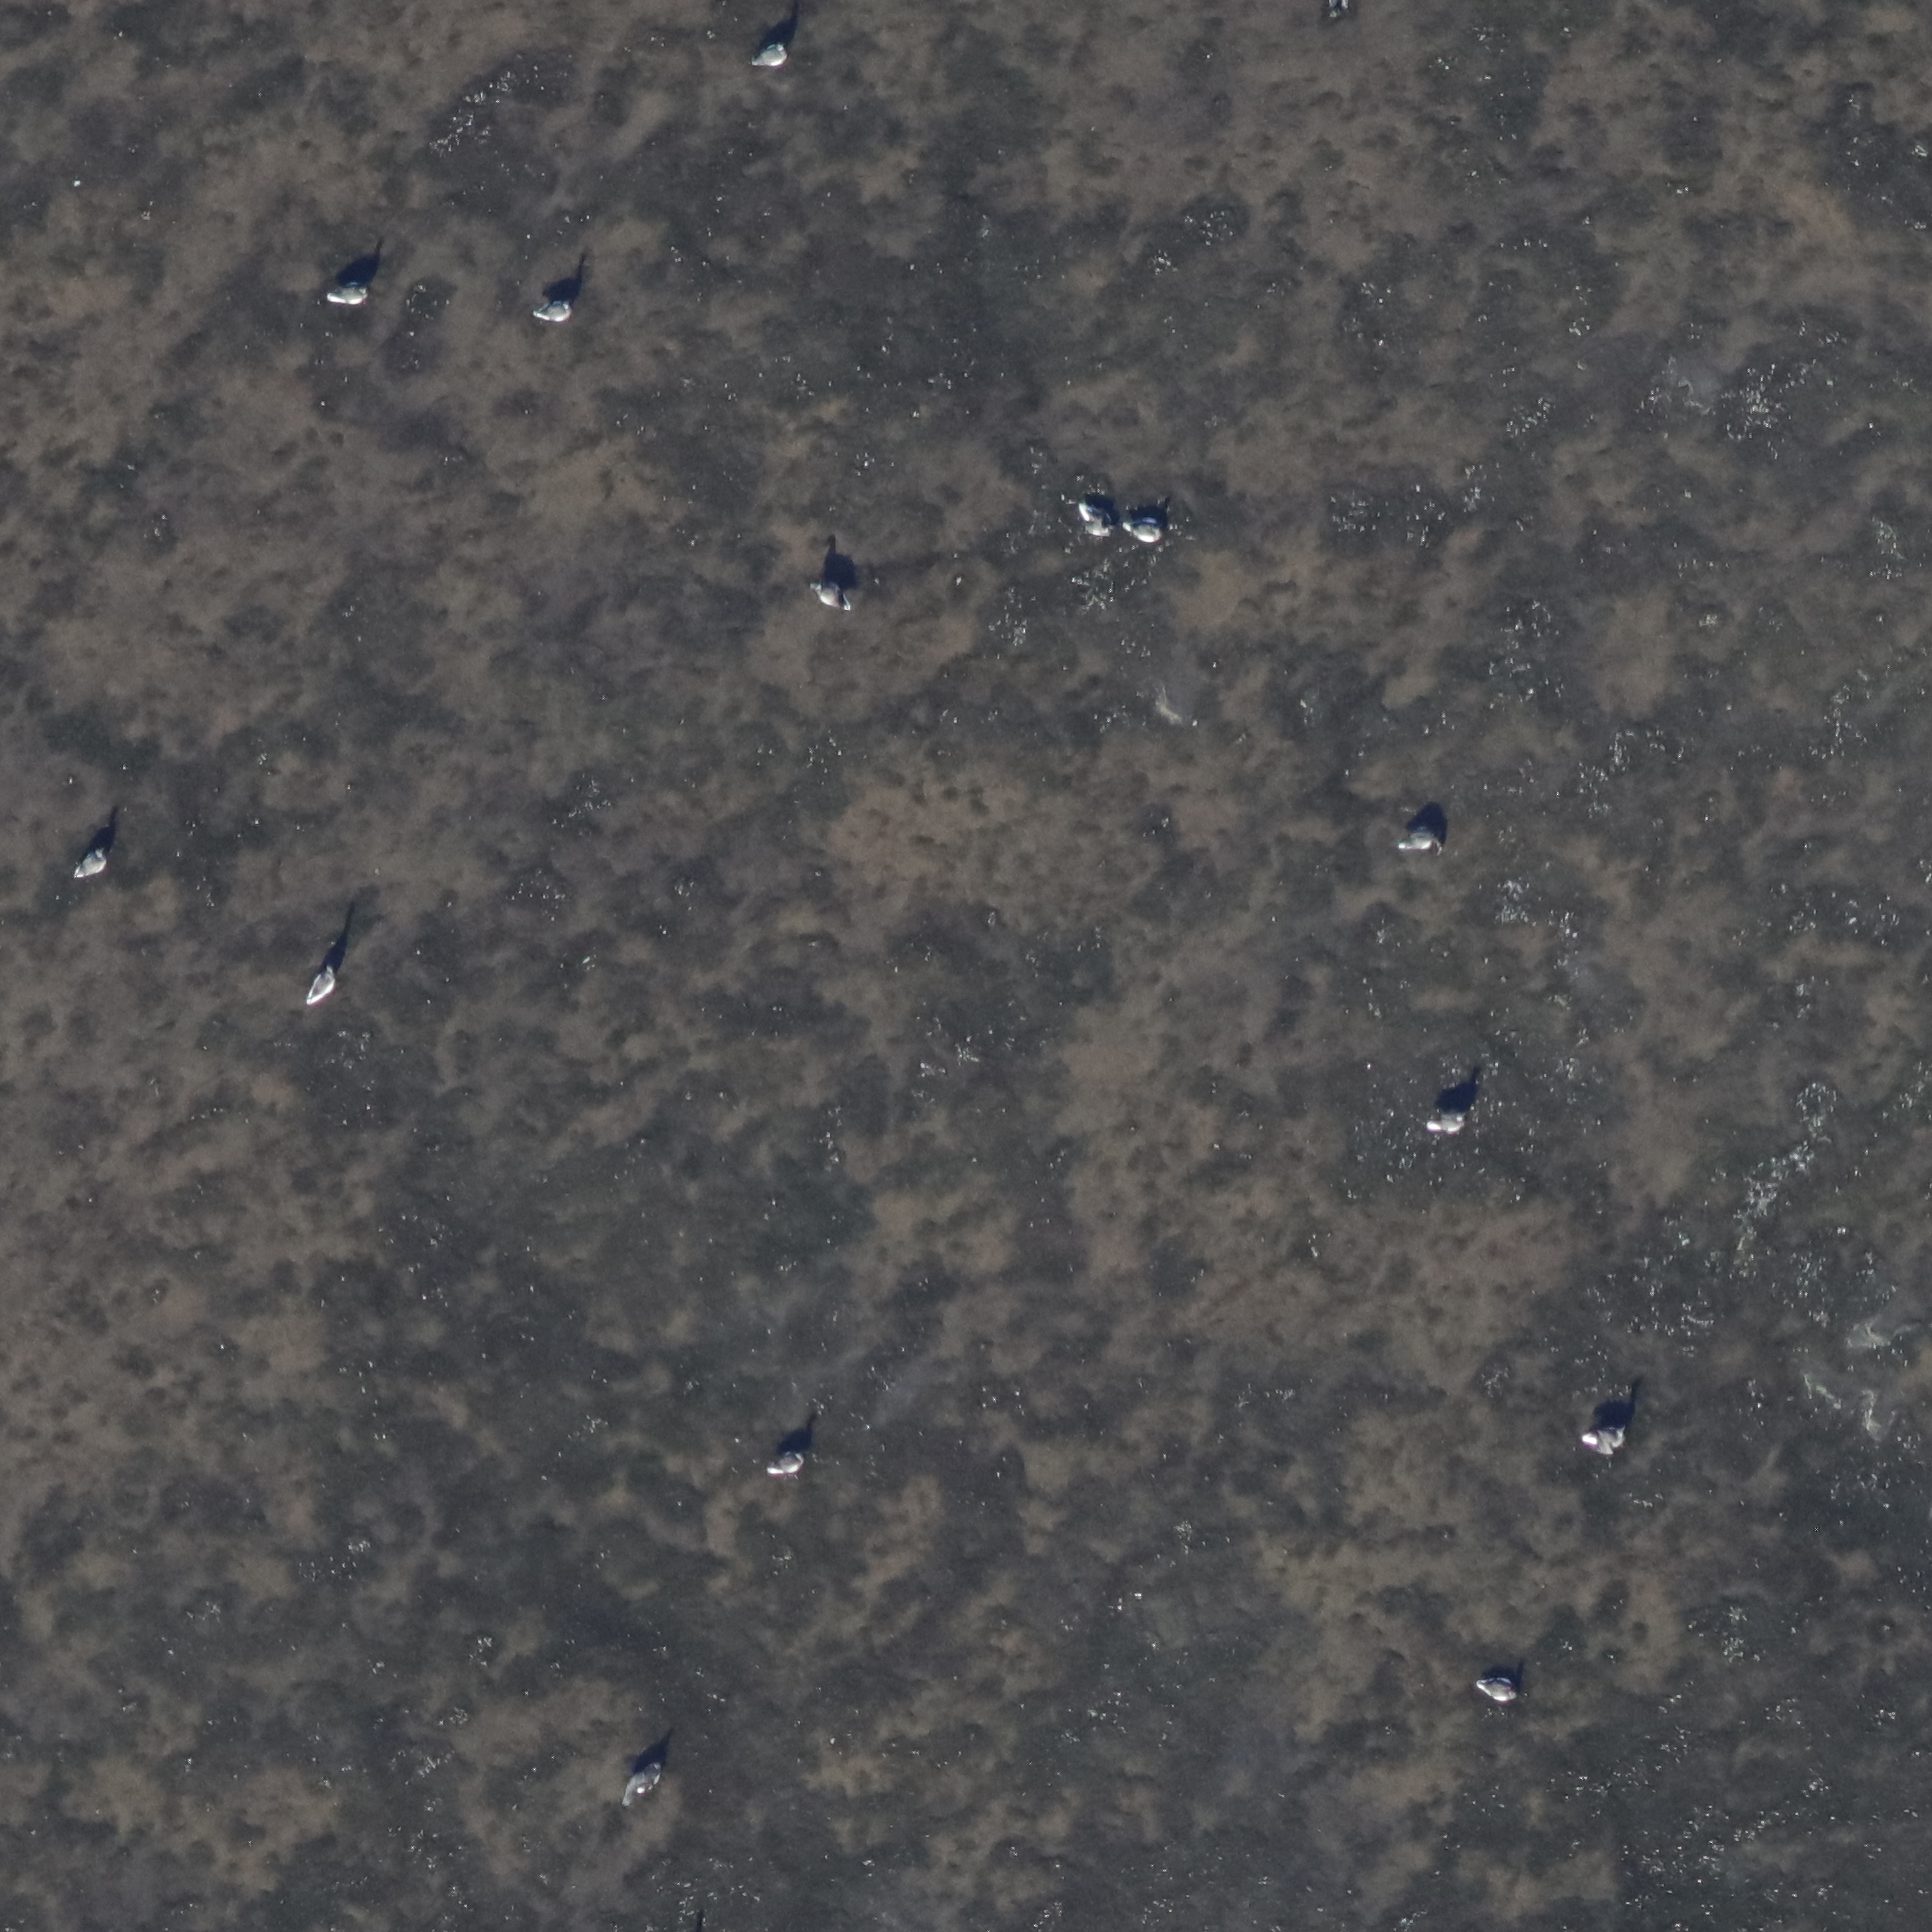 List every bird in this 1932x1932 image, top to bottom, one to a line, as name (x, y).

brant (774, 54)
brant (348, 291)
brant (554, 309)
brant (1089, 514)
brant (1146, 527)
brant (833, 594)
brant (1417, 841)
brant (92, 863)
brant (321, 984)
brant (1445, 1125)
brant (1602, 1440)
brant (787, 1462)
brant (1500, 1689)
brant (643, 1778)